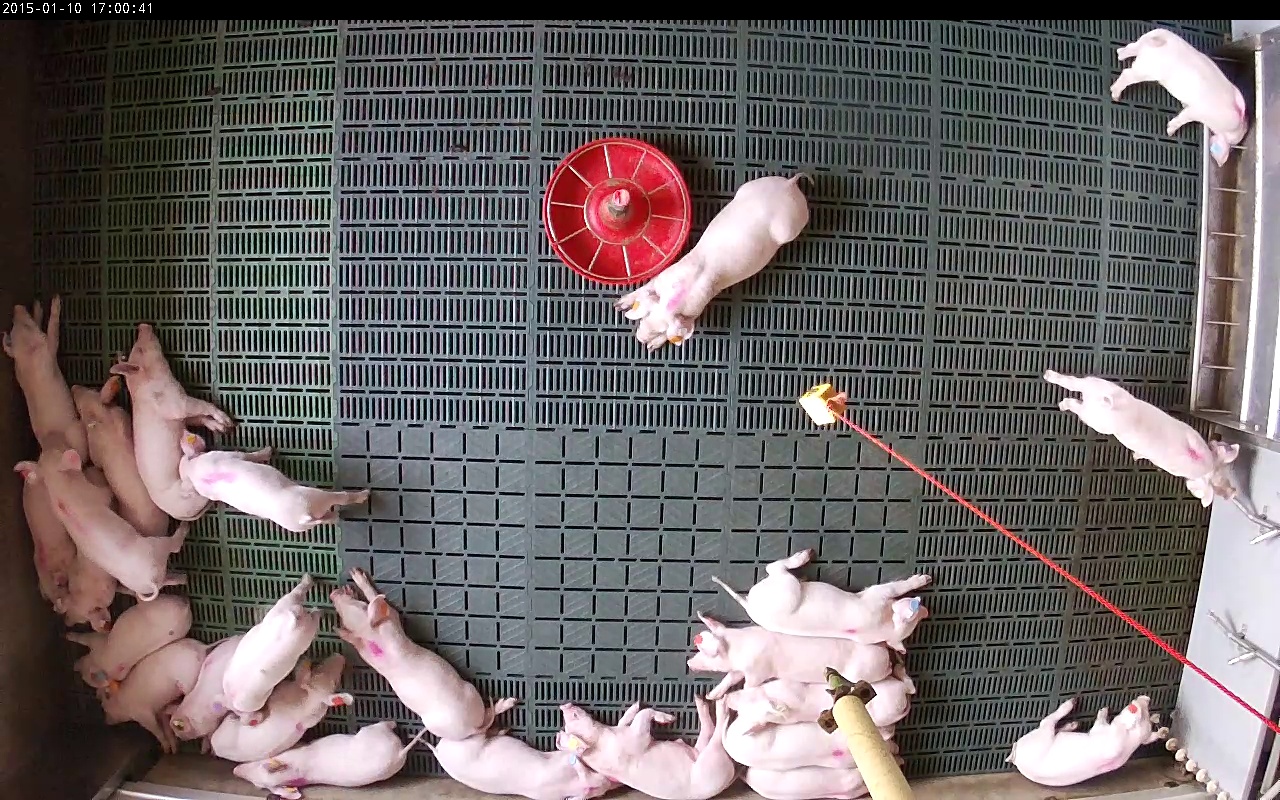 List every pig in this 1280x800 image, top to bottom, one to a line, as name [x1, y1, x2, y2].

pig [1111, 28, 1248, 164]
pig [615, 173, 814, 351]
pig [3, 294, 88, 465]
pig [111, 323, 235, 520]
pig [1044, 369, 1240, 510]
pig [70, 376, 166, 538]
pig [178, 425, 369, 531]
pig [15, 431, 187, 603]
pig [52, 467, 120, 632]
pig [21, 479, 75, 604]
pig [711, 550, 936, 656]
pig [331, 567, 495, 740]
pig [211, 573, 326, 726]
pig [66, 586, 194, 690]
pig [684, 610, 894, 702]
pig [163, 632, 244, 759]
pig [100, 635, 228, 756]
pig [211, 650, 354, 762]
pig [723, 660, 917, 736]
pig [554, 690, 737, 799]
pig [1004, 693, 1168, 790]
pig [410, 696, 621, 799]
pig [723, 714, 900, 770]
pig [235, 723, 428, 799]
pig [740, 756, 906, 799]